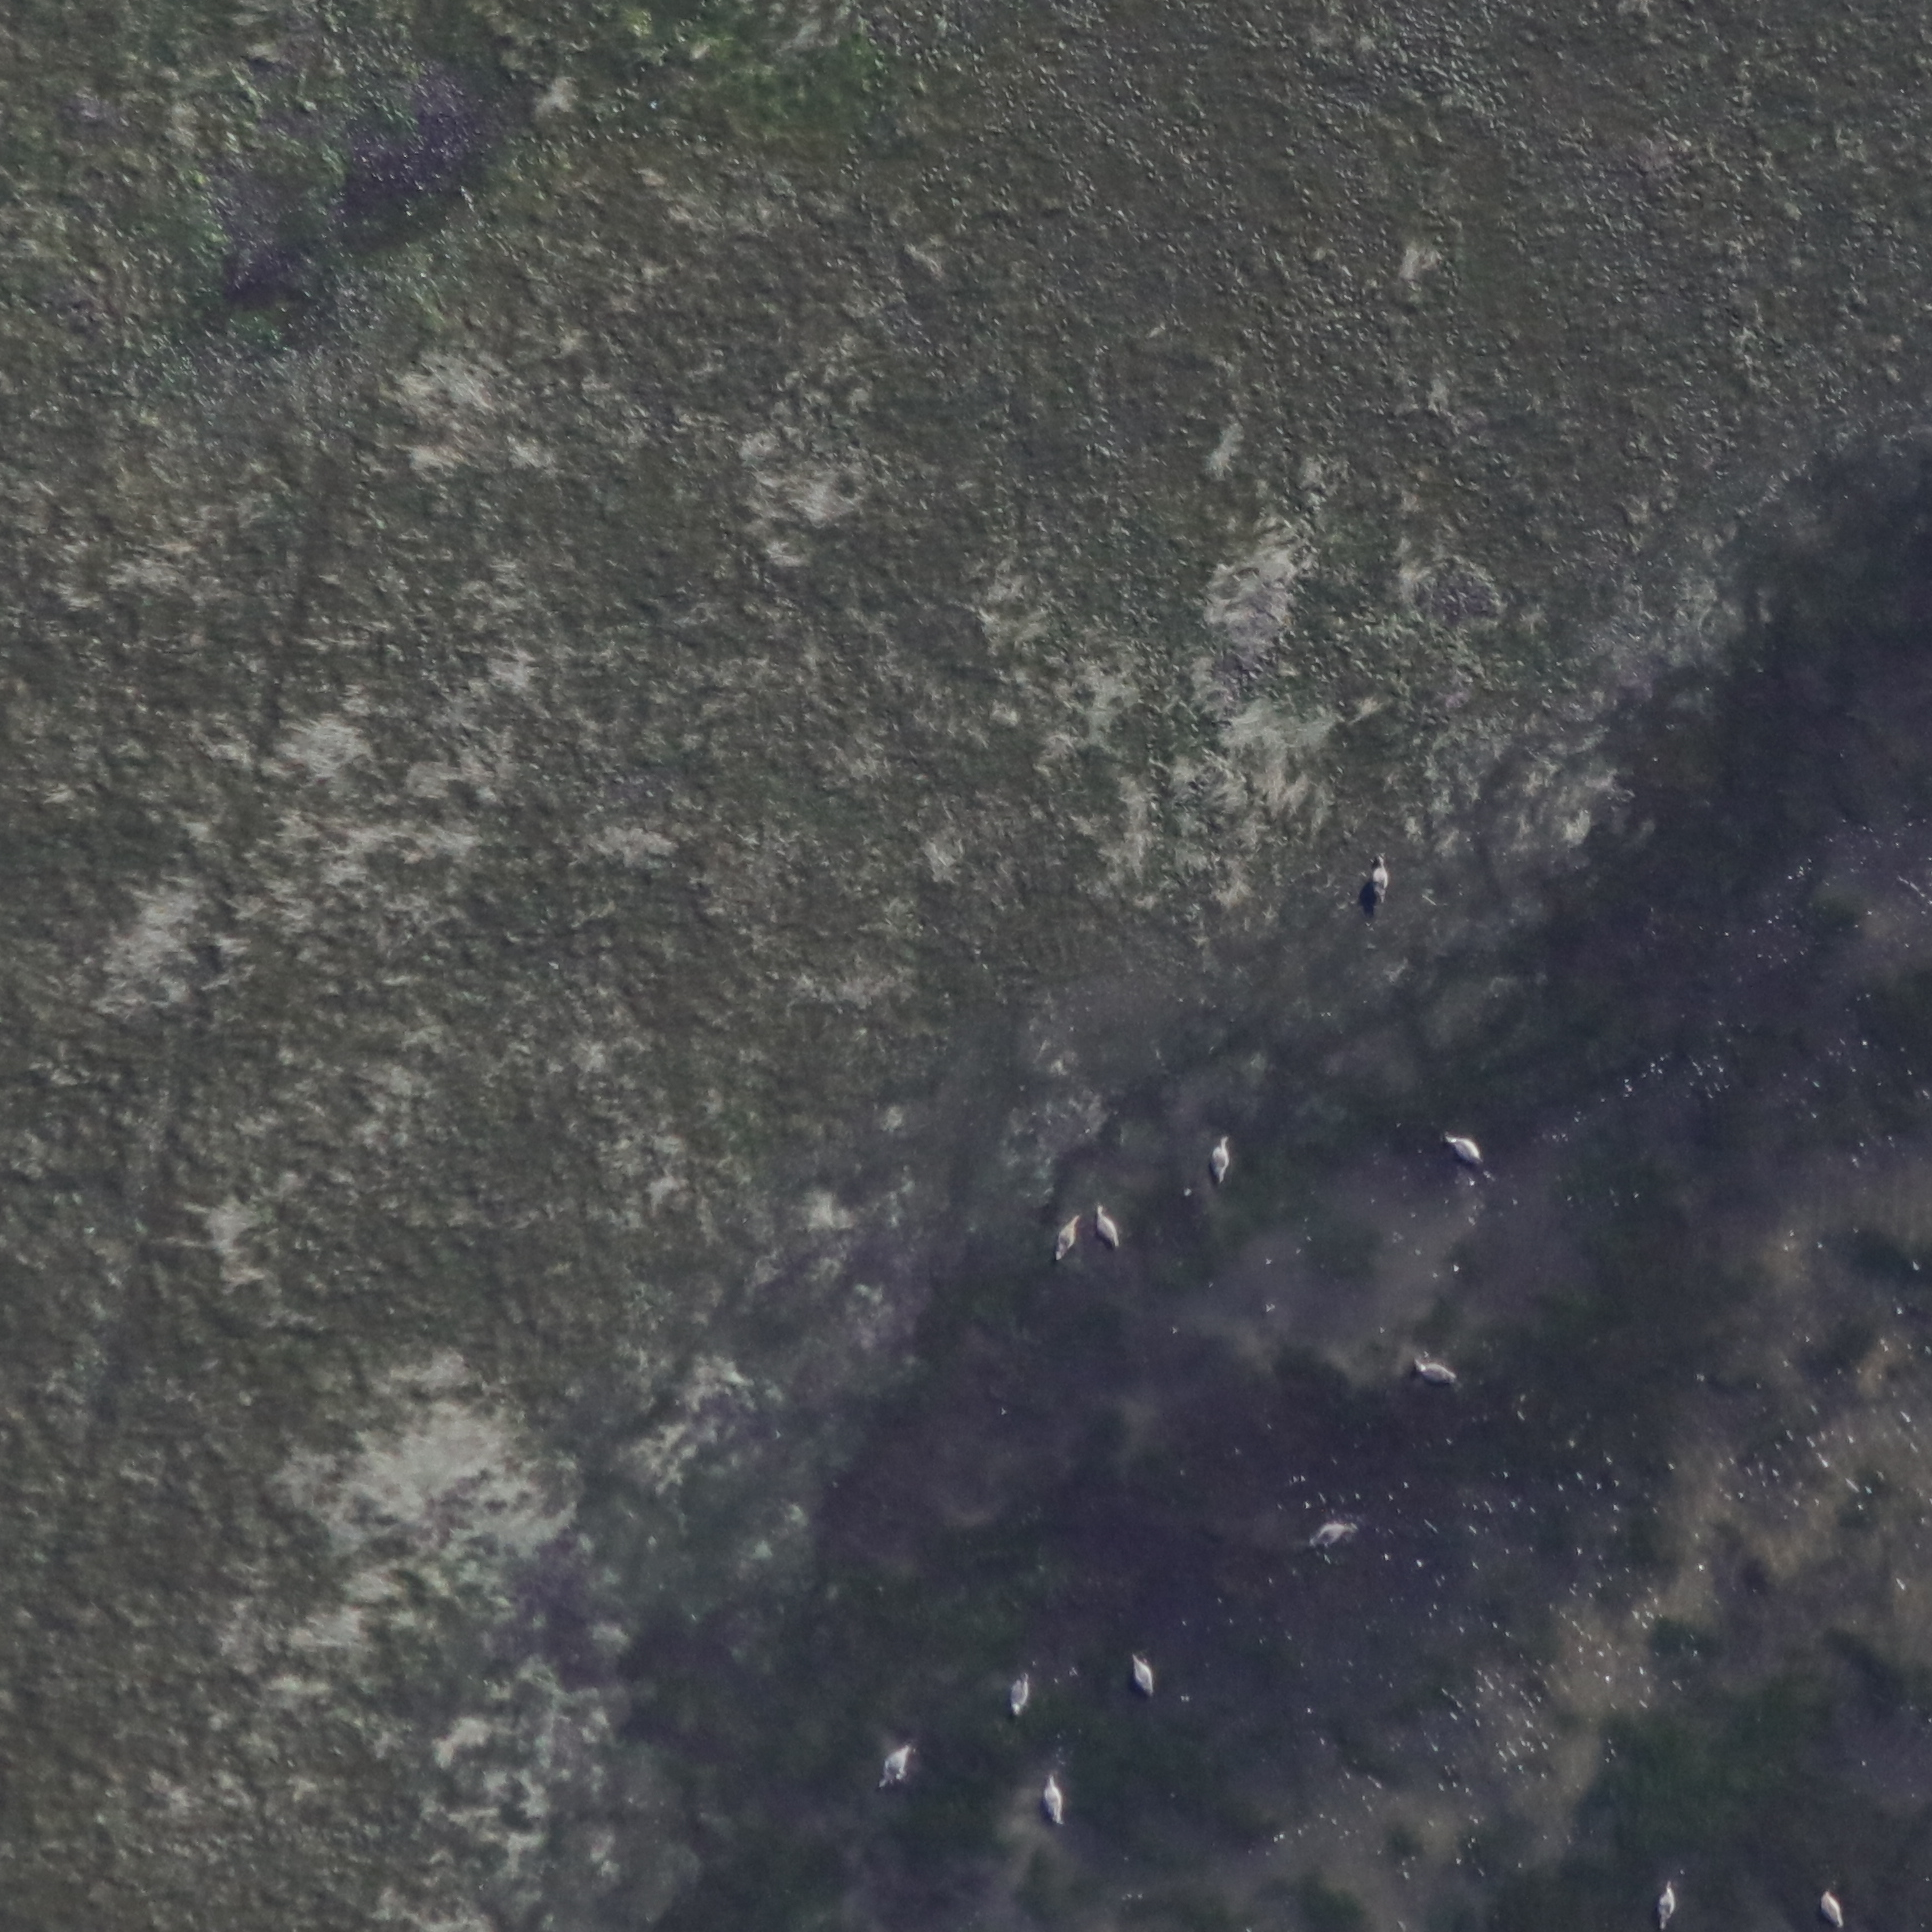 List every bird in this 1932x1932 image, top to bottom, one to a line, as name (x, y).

other bird (1381, 875)
other bird (1465, 1150)
other bird (1224, 1158)
other bird (1108, 1230)
other bird (1064, 1234)
other bird (1434, 1376)
other bird (1326, 1532)
other bird (1141, 1675)
other bird (1019, 1696)
other bird (897, 1764)
other bird (1053, 1802)
other bird (1666, 1904)
other bird (1831, 1914)